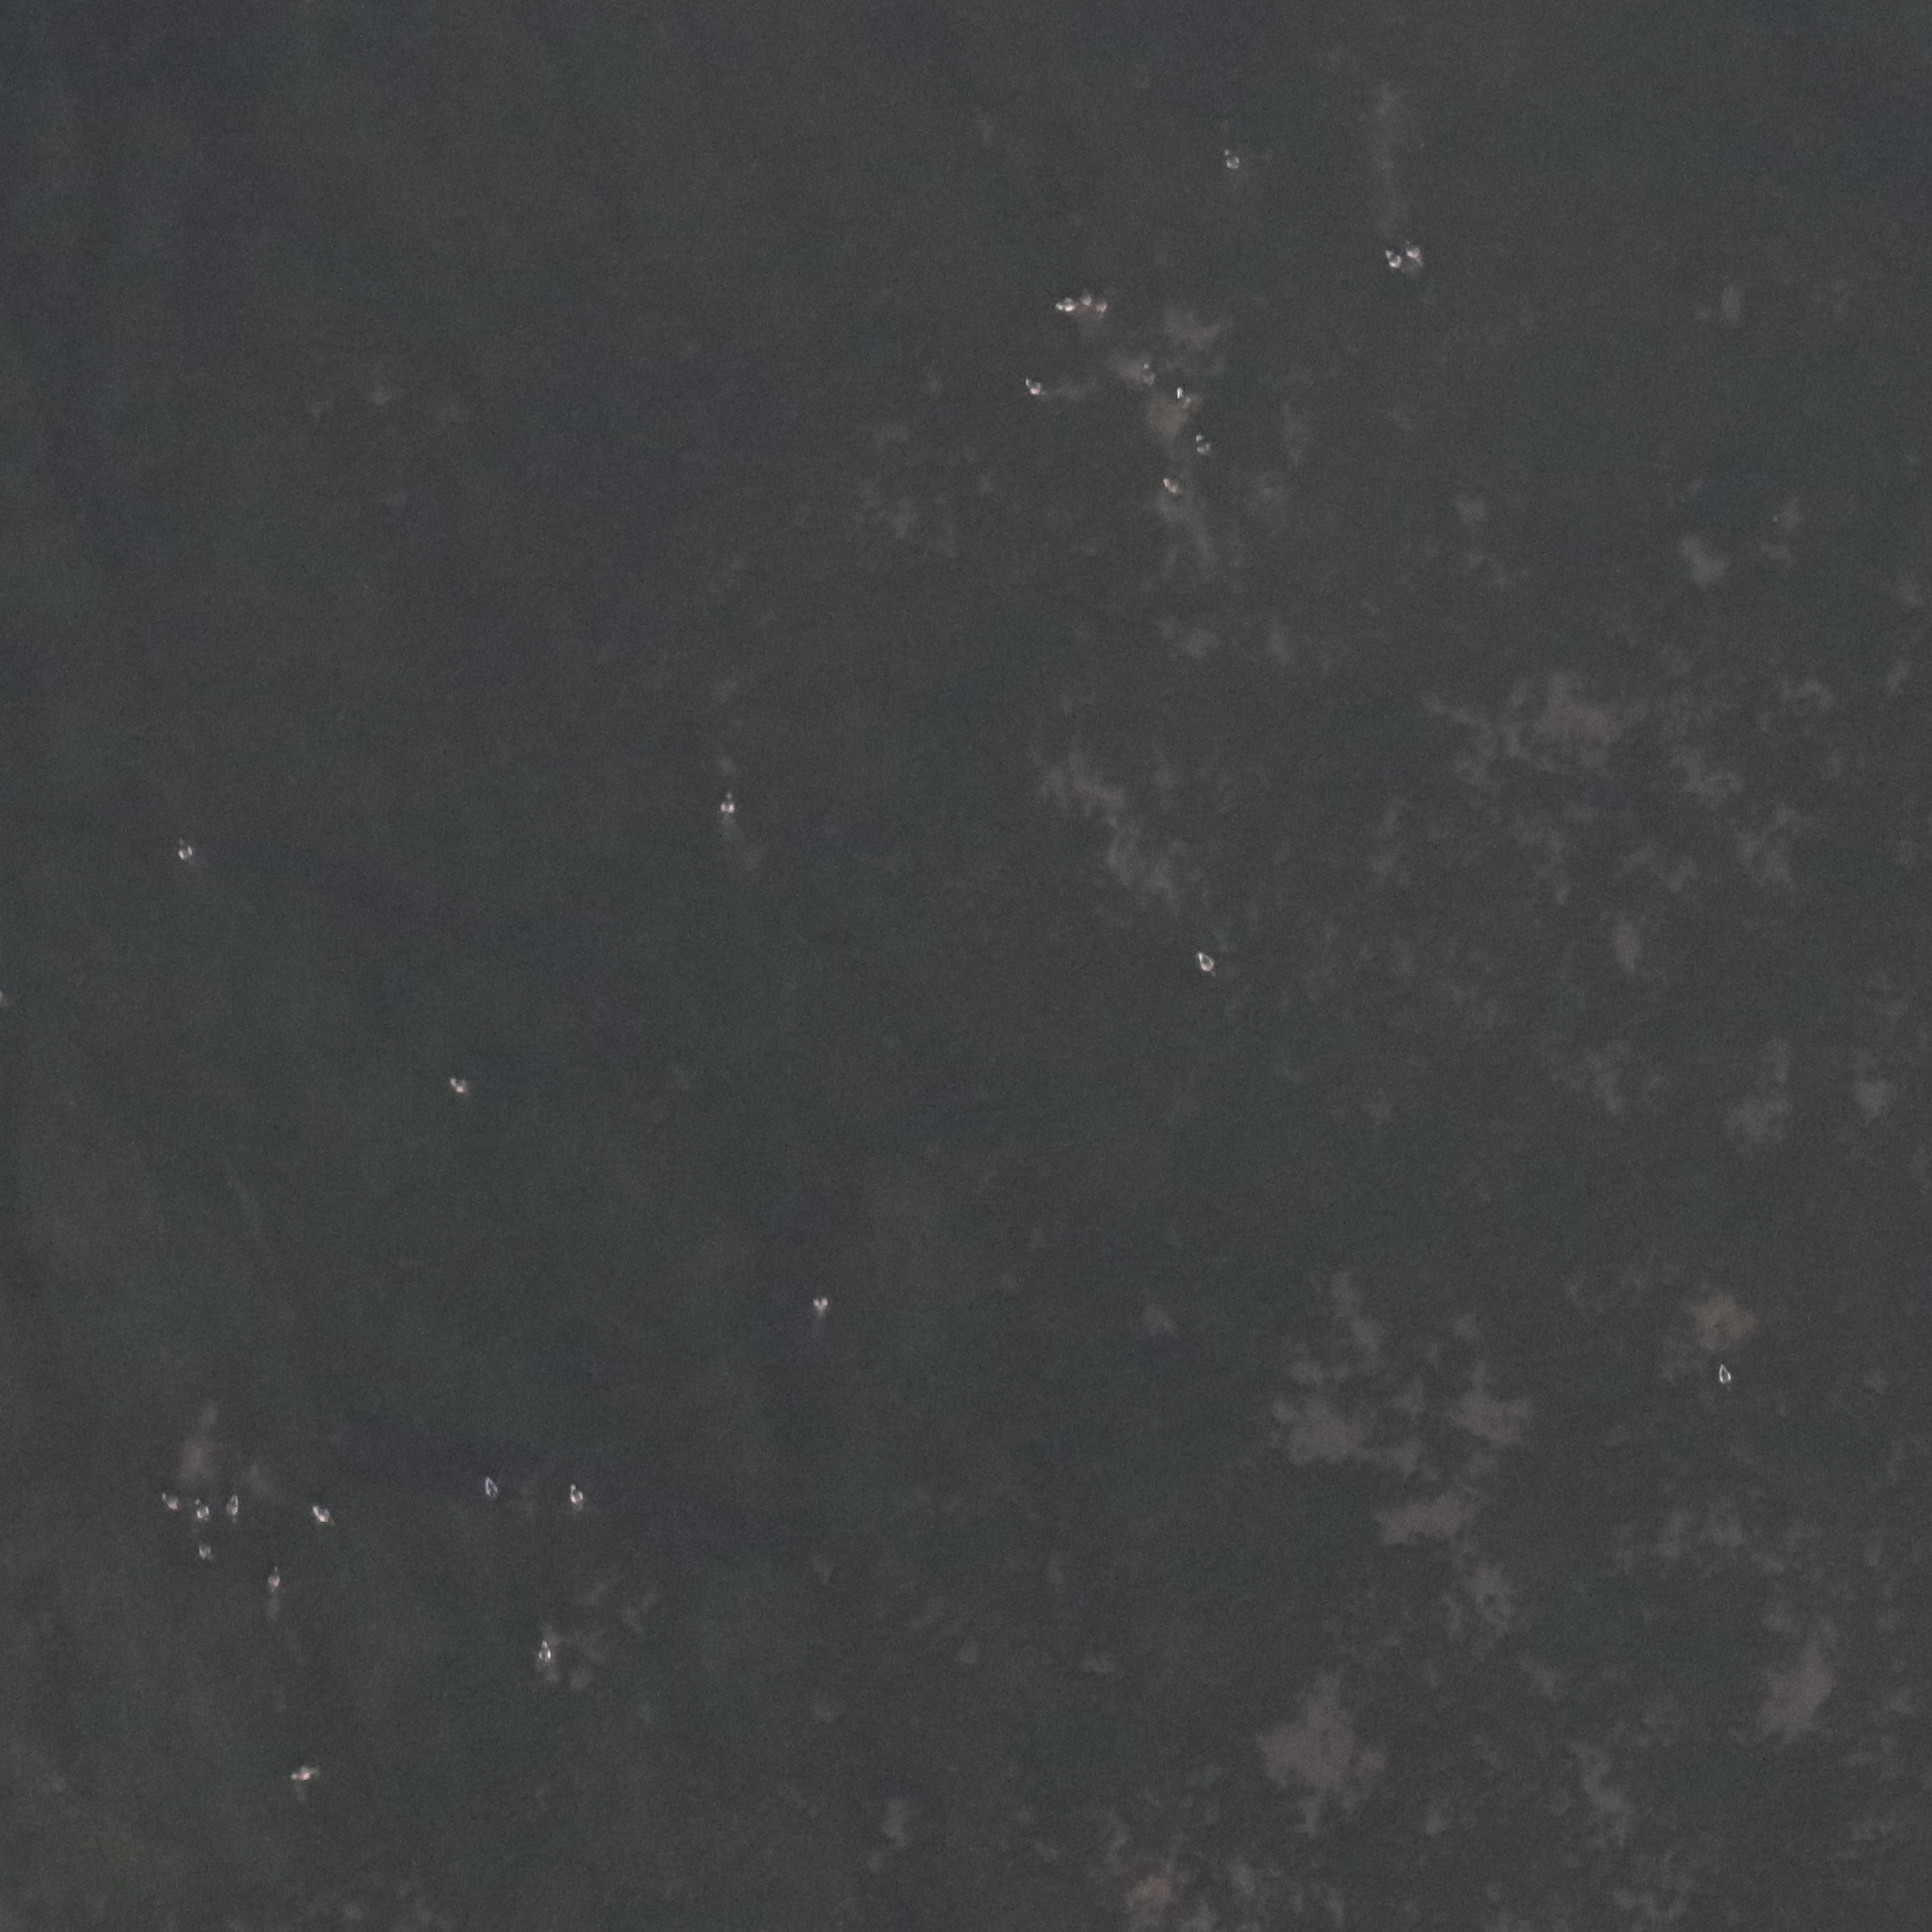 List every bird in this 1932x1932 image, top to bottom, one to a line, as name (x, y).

brant (1233, 160)
brant (1414, 252)
brant (1393, 259)
brant (1086, 297)
brant (1066, 305)
brant (1103, 309)
brant (1142, 374)
brant (1034, 387)
brant (1178, 397)
brant (1199, 443)
brant (1168, 484)
brant (726, 802)
brant (186, 852)
brant (1206, 963)
brant (460, 1085)
brant (824, 1303)
brant (1725, 1376)
brant (493, 1484)
brant (577, 1497)
brant (170, 1501)
brant (234, 1509)
brant (203, 1512)
brant (322, 1514)
brant (207, 1553)
brant (271, 1579)
brant (546, 1652)
brant (304, 1772)